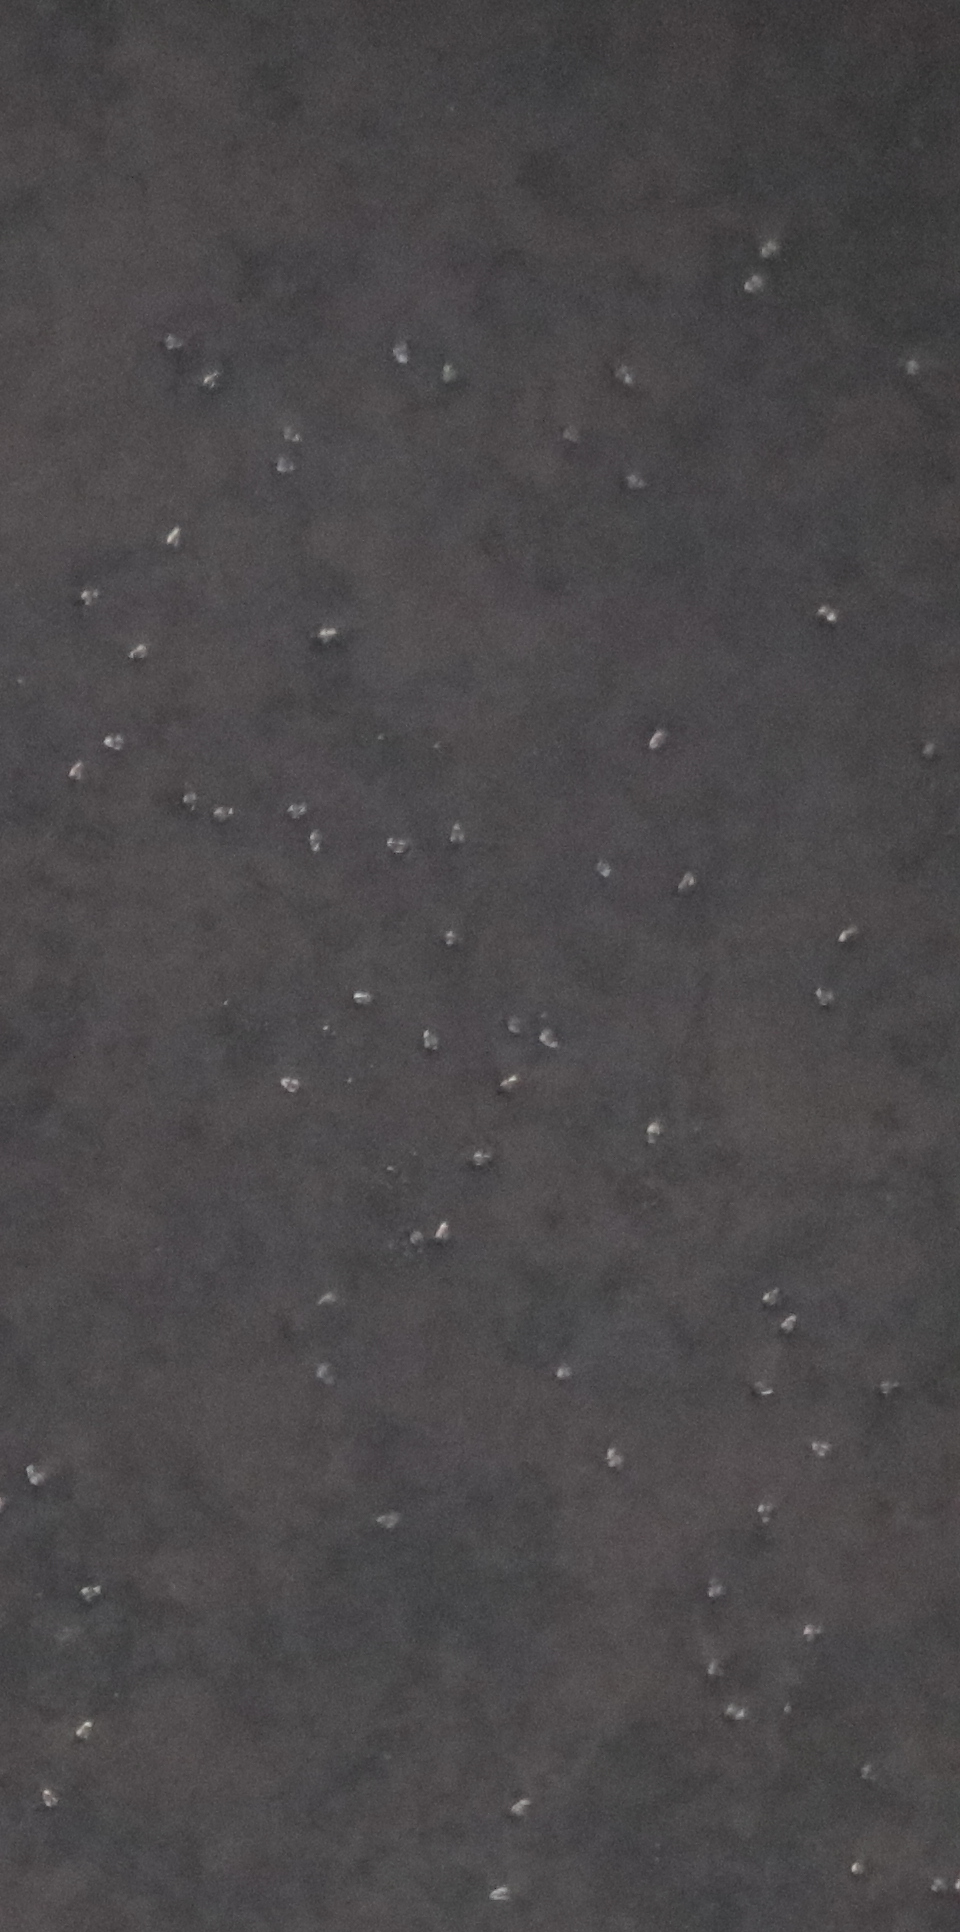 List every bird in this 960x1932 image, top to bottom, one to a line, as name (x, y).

brant (766, 253)
brant (753, 292)
brant (173, 341)
brant (406, 366)
brant (447, 369)
brant (909, 370)
brant (211, 380)
brant (615, 380)
brant (571, 434)
brant (290, 438)
brant (289, 468)
brant (635, 484)
brant (177, 544)
brant (92, 592)
brant (826, 620)
brant (329, 640)
brant (140, 652)
brant (118, 741)
brant (655, 742)
brant (932, 745)
brant (76, 771)
brant (184, 799)
brant (297, 807)
brant (226, 813)
brant (464, 836)
brant (320, 842)
brant (398, 847)
brant (608, 872)
brant (688, 880)
brant (447, 937)
brant (851, 937)
brant (824, 996)
brant (365, 997)
brant (512, 1018)
brant (558, 1040)
brant (425, 1043)
brant (510, 1079)
brant (295, 1085)
brant (653, 1127)
brant (483, 1160)
brant (439, 1228)
brant (417, 1236)
brant (327, 1296)
brant (771, 1298)
brant (787, 1328)
brant (563, 1367)
brant (321, 1368)
brant (765, 1383)
brant (884, 1391)
brant (825, 1445)
brant (623, 1454)
brant (37, 1475)
brant (763, 1509)
brant (383, 1528)
brant (96, 1588)
brant (711, 1591)
brant (815, 1635)
brant (723, 1672)
brant (739, 1715)
brant (85, 1730)
brant (869, 1773)
brant (51, 1796)
brant (526, 1808)
brant (857, 1869)
brant (938, 1884)
brant (500, 1890)